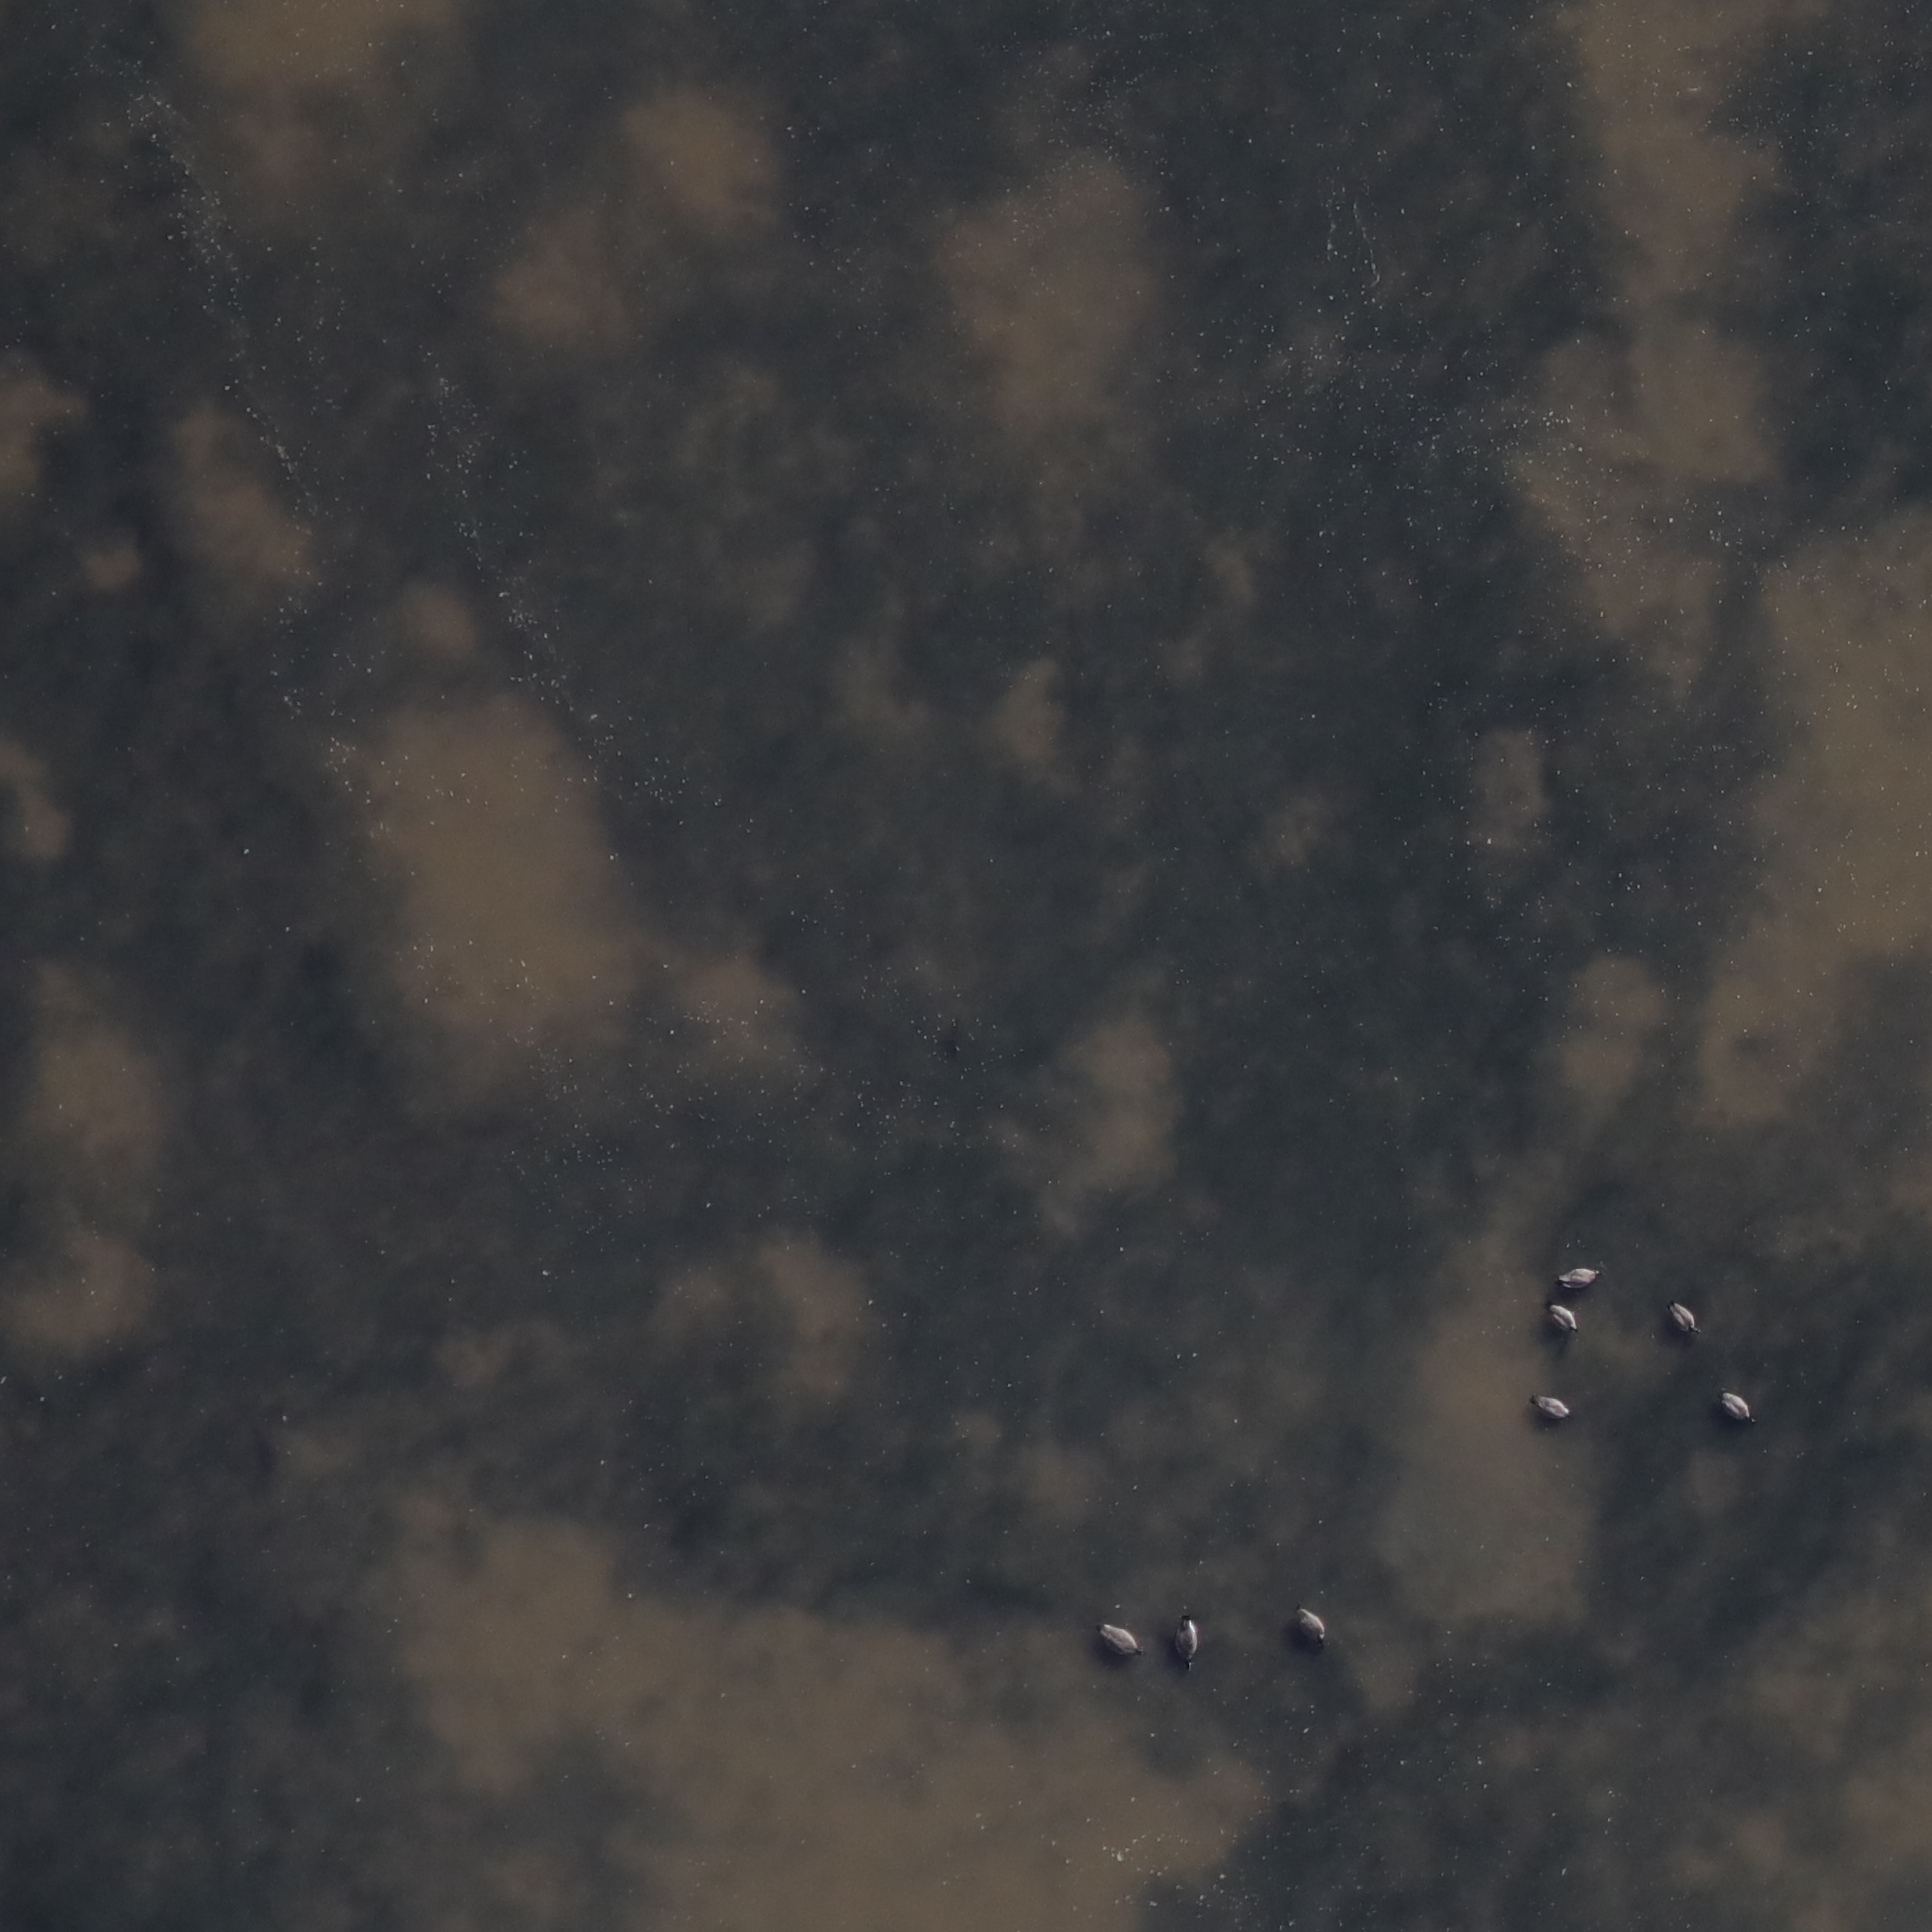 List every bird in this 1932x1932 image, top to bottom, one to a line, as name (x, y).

Canada goose (1574, 1280)
Canada goose (1561, 1316)
Canada goose (1684, 1318)
Canada goose (1731, 1404)
Canada goose (1552, 1409)
Canada goose (1310, 1628)
Canada goose (1184, 1639)
Canada goose (1120, 1641)